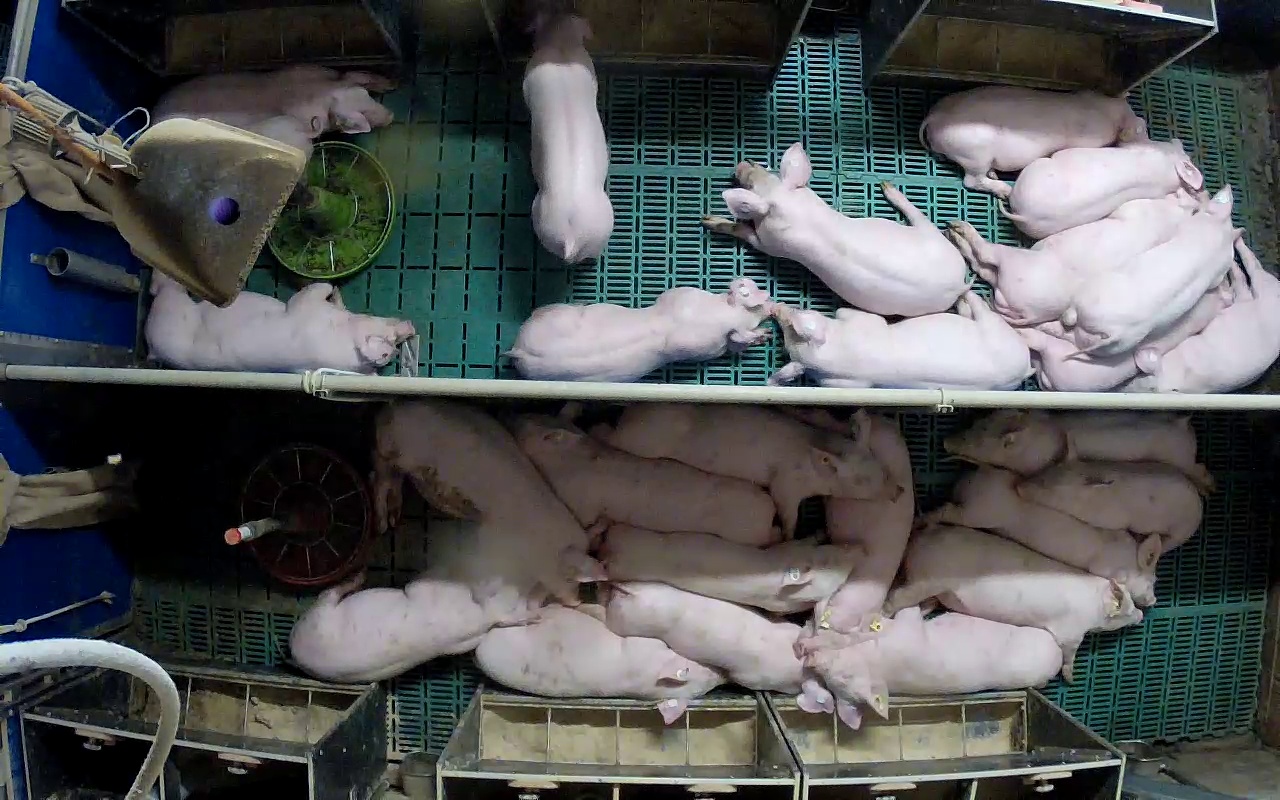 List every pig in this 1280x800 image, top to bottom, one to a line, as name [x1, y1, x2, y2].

pig [520, 8, 616, 263]
pig [149, 61, 397, 135]
pig [918, 83, 1152, 197]
pig [243, 115, 326, 166]
pig [997, 137, 1205, 242]
pig [702, 140, 978, 316]
pig [1035, 181, 1247, 359]
pig [944, 187, 1198, 328]
pig [1118, 236, 1280, 392]
pig [141, 267, 415, 373]
pig [1010, 273, 1236, 392]
pig [501, 276, 776, 378]
pig [762, 286, 1039, 388]
pig [370, 396, 611, 610]
pig [511, 402, 783, 551]
pig [586, 402, 907, 541]
pig [941, 408, 1221, 495]
pig [792, 409, 916, 661]
pig [1017, 431, 1204, 557]
pig [926, 456, 1164, 608]
pig [596, 522, 870, 637]
pig [880, 524, 1145, 685]
pig [274, 563, 543, 686]
pig [605, 581, 836, 715]
pig [472, 603, 729, 725]
pig [803, 608, 1064, 729]